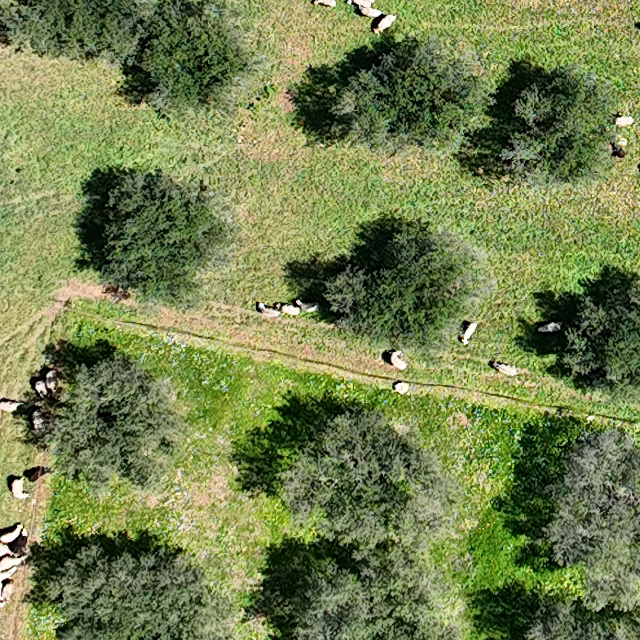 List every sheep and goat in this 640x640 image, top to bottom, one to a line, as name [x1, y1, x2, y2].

sheep [311, 0, 337, 8]
sheep [346, 0, 371, 8]
sheep [359, 6, 382, 17]
sheep [373, 15, 397, 34]
sheep [610, 115, 634, 127]
sheep [616, 137, 627, 147]
sheep [613, 147, 627, 157]
sheep [295, 300, 319, 312]
sheep [274, 302, 300, 315]
sheep [258, 303, 281, 316]
sheep [536, 321, 562, 332]
sheep [462, 323, 477, 347]
sheep [390, 350, 408, 371]
sheep [491, 362, 518, 377]
sheep [46, 370, 58, 392]
sheep [35, 380, 47, 397]
sheep [0, 398, 22, 411]
sheep [32, 410, 45, 430]
sheep [23, 467, 51, 482]
sheep [12, 478, 29, 500]
sheep [0, 524, 23, 544]
sheep [12, 528, 27, 552]
sheep [0, 540, 13, 556]
sheep [2, 556, 28, 569]
sheep [0, 561, 4, 574]
sheep [0, 567, 17, 583]
sheep [0, 581, 5, 601]
sheep [1, 584, 15, 603]
sheep [0, 596, 6, 608]